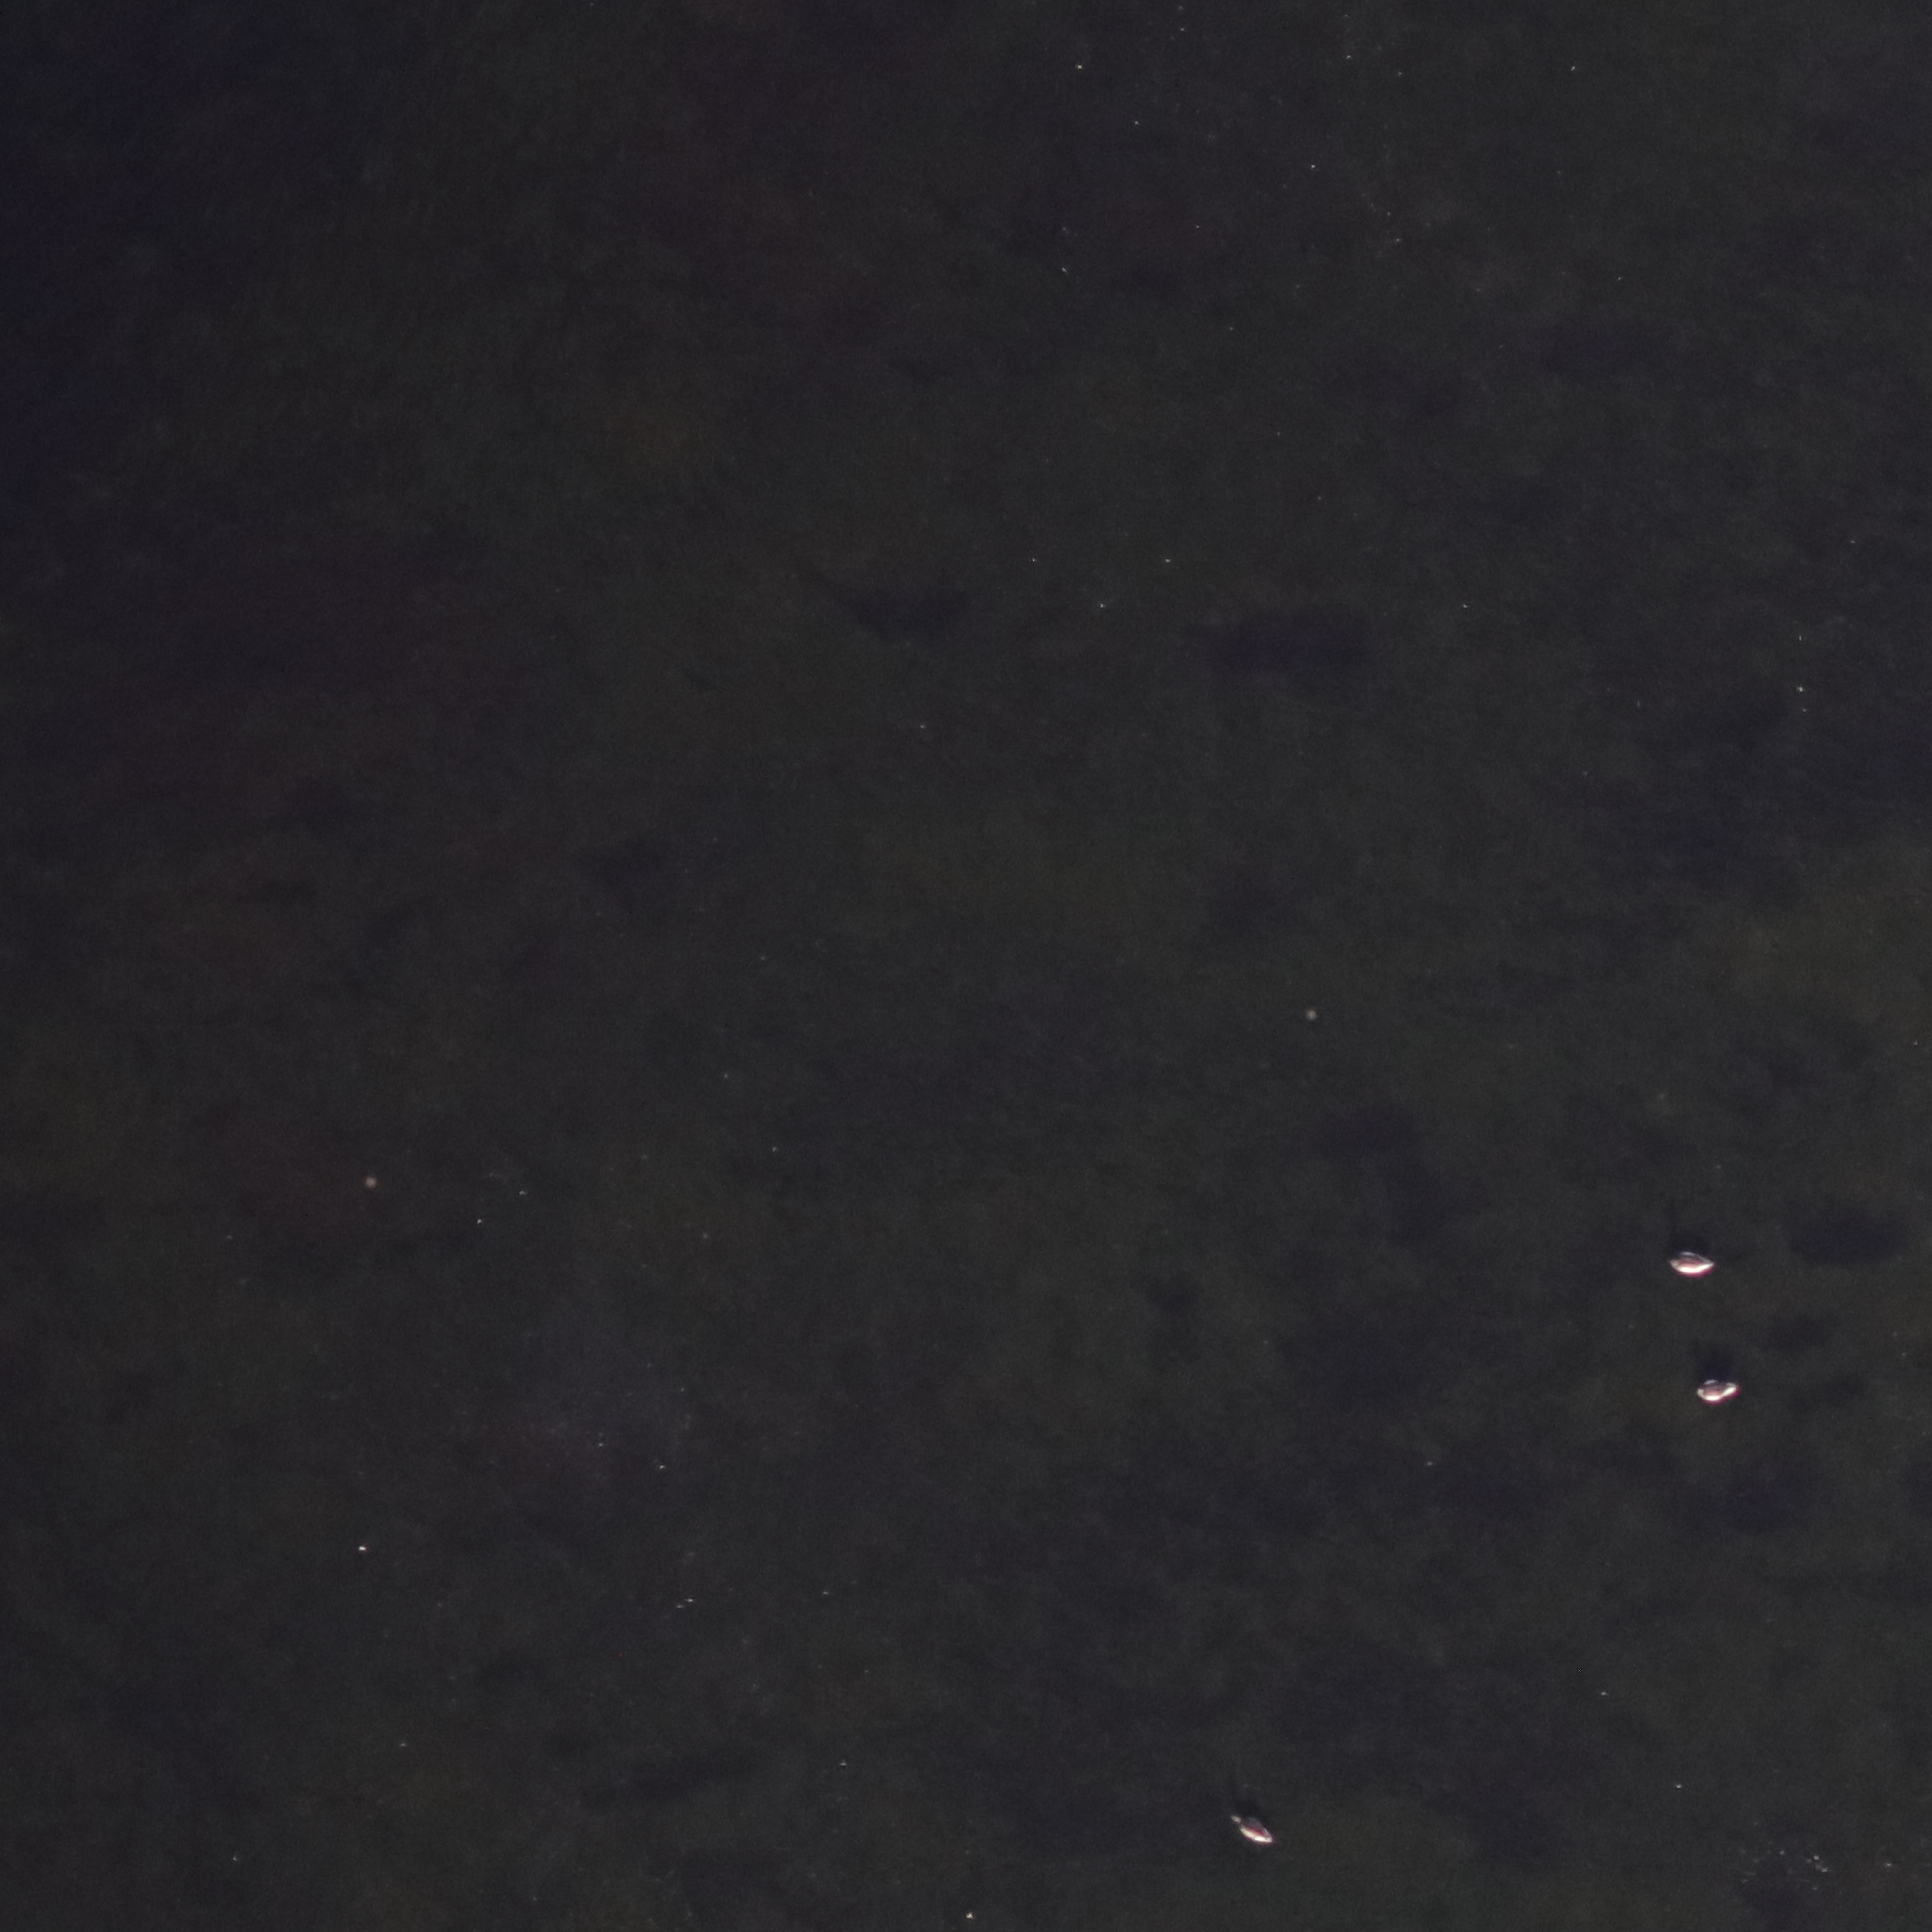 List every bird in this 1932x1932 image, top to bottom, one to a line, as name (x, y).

brant (1687, 1267)
brant (1714, 1389)
brant (1255, 1827)